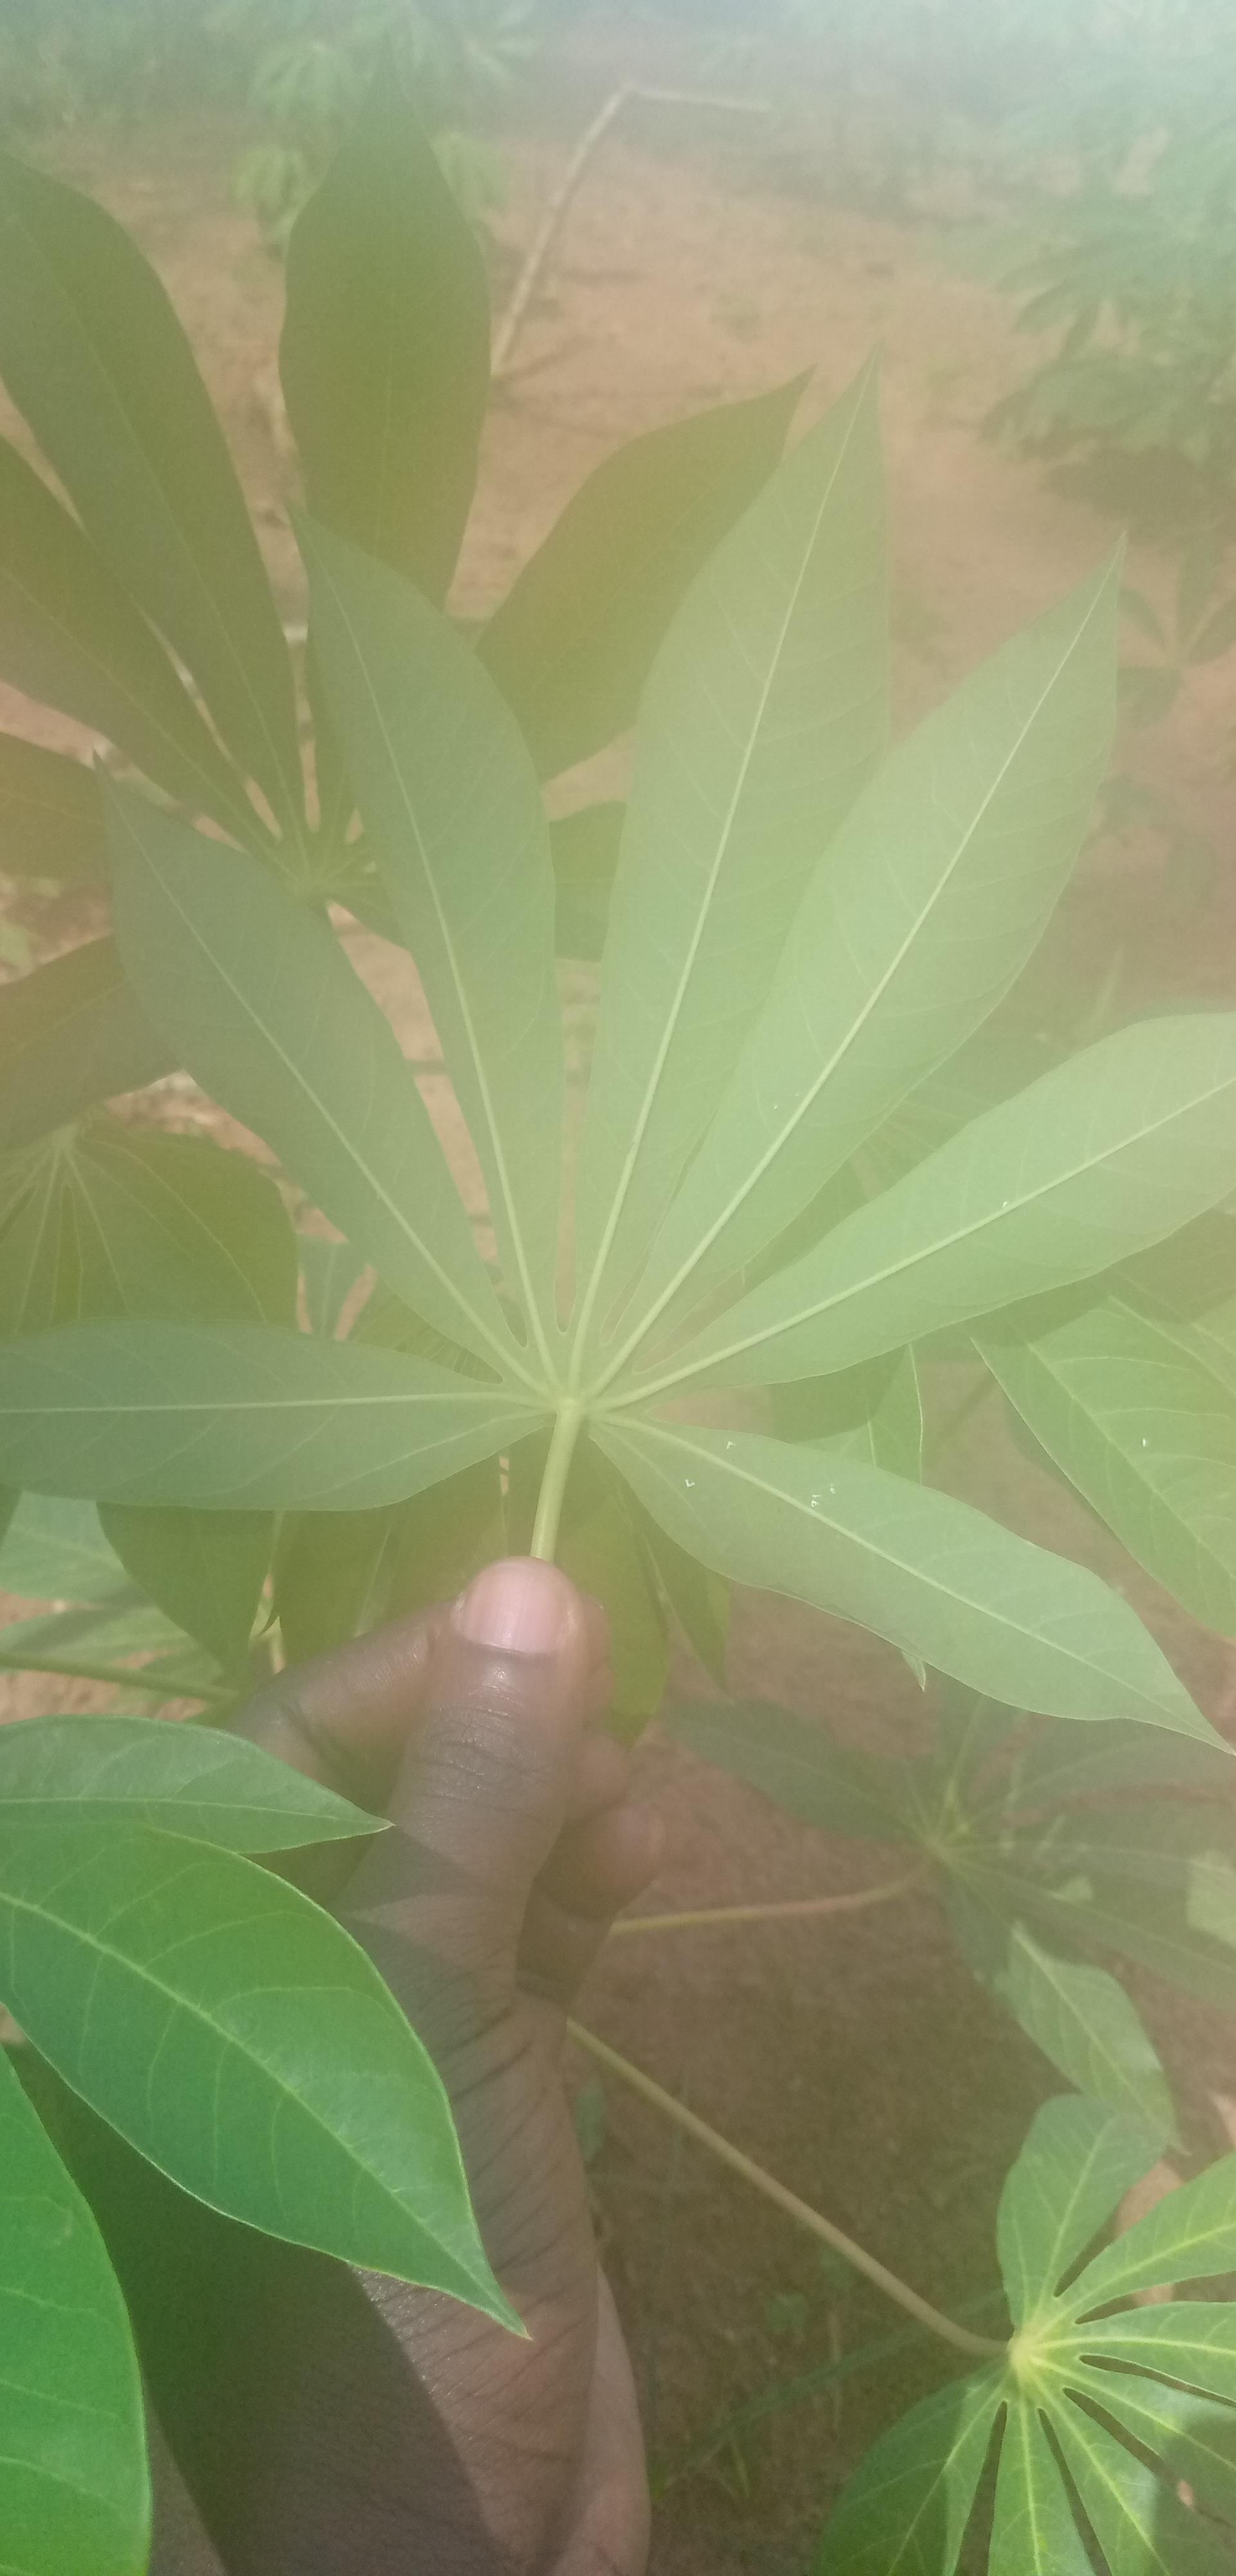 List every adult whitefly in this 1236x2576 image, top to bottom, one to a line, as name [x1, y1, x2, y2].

whitefly [1003, 1201, 1008, 1208]
whitefly [1141, 1439, 1147, 1446]
whitefly [727, 1443, 731, 1449]
whitefly [685, 1480, 696, 1489]
whitefly [830, 1483, 835, 1496]
whitefly [810, 1501, 820, 1508]